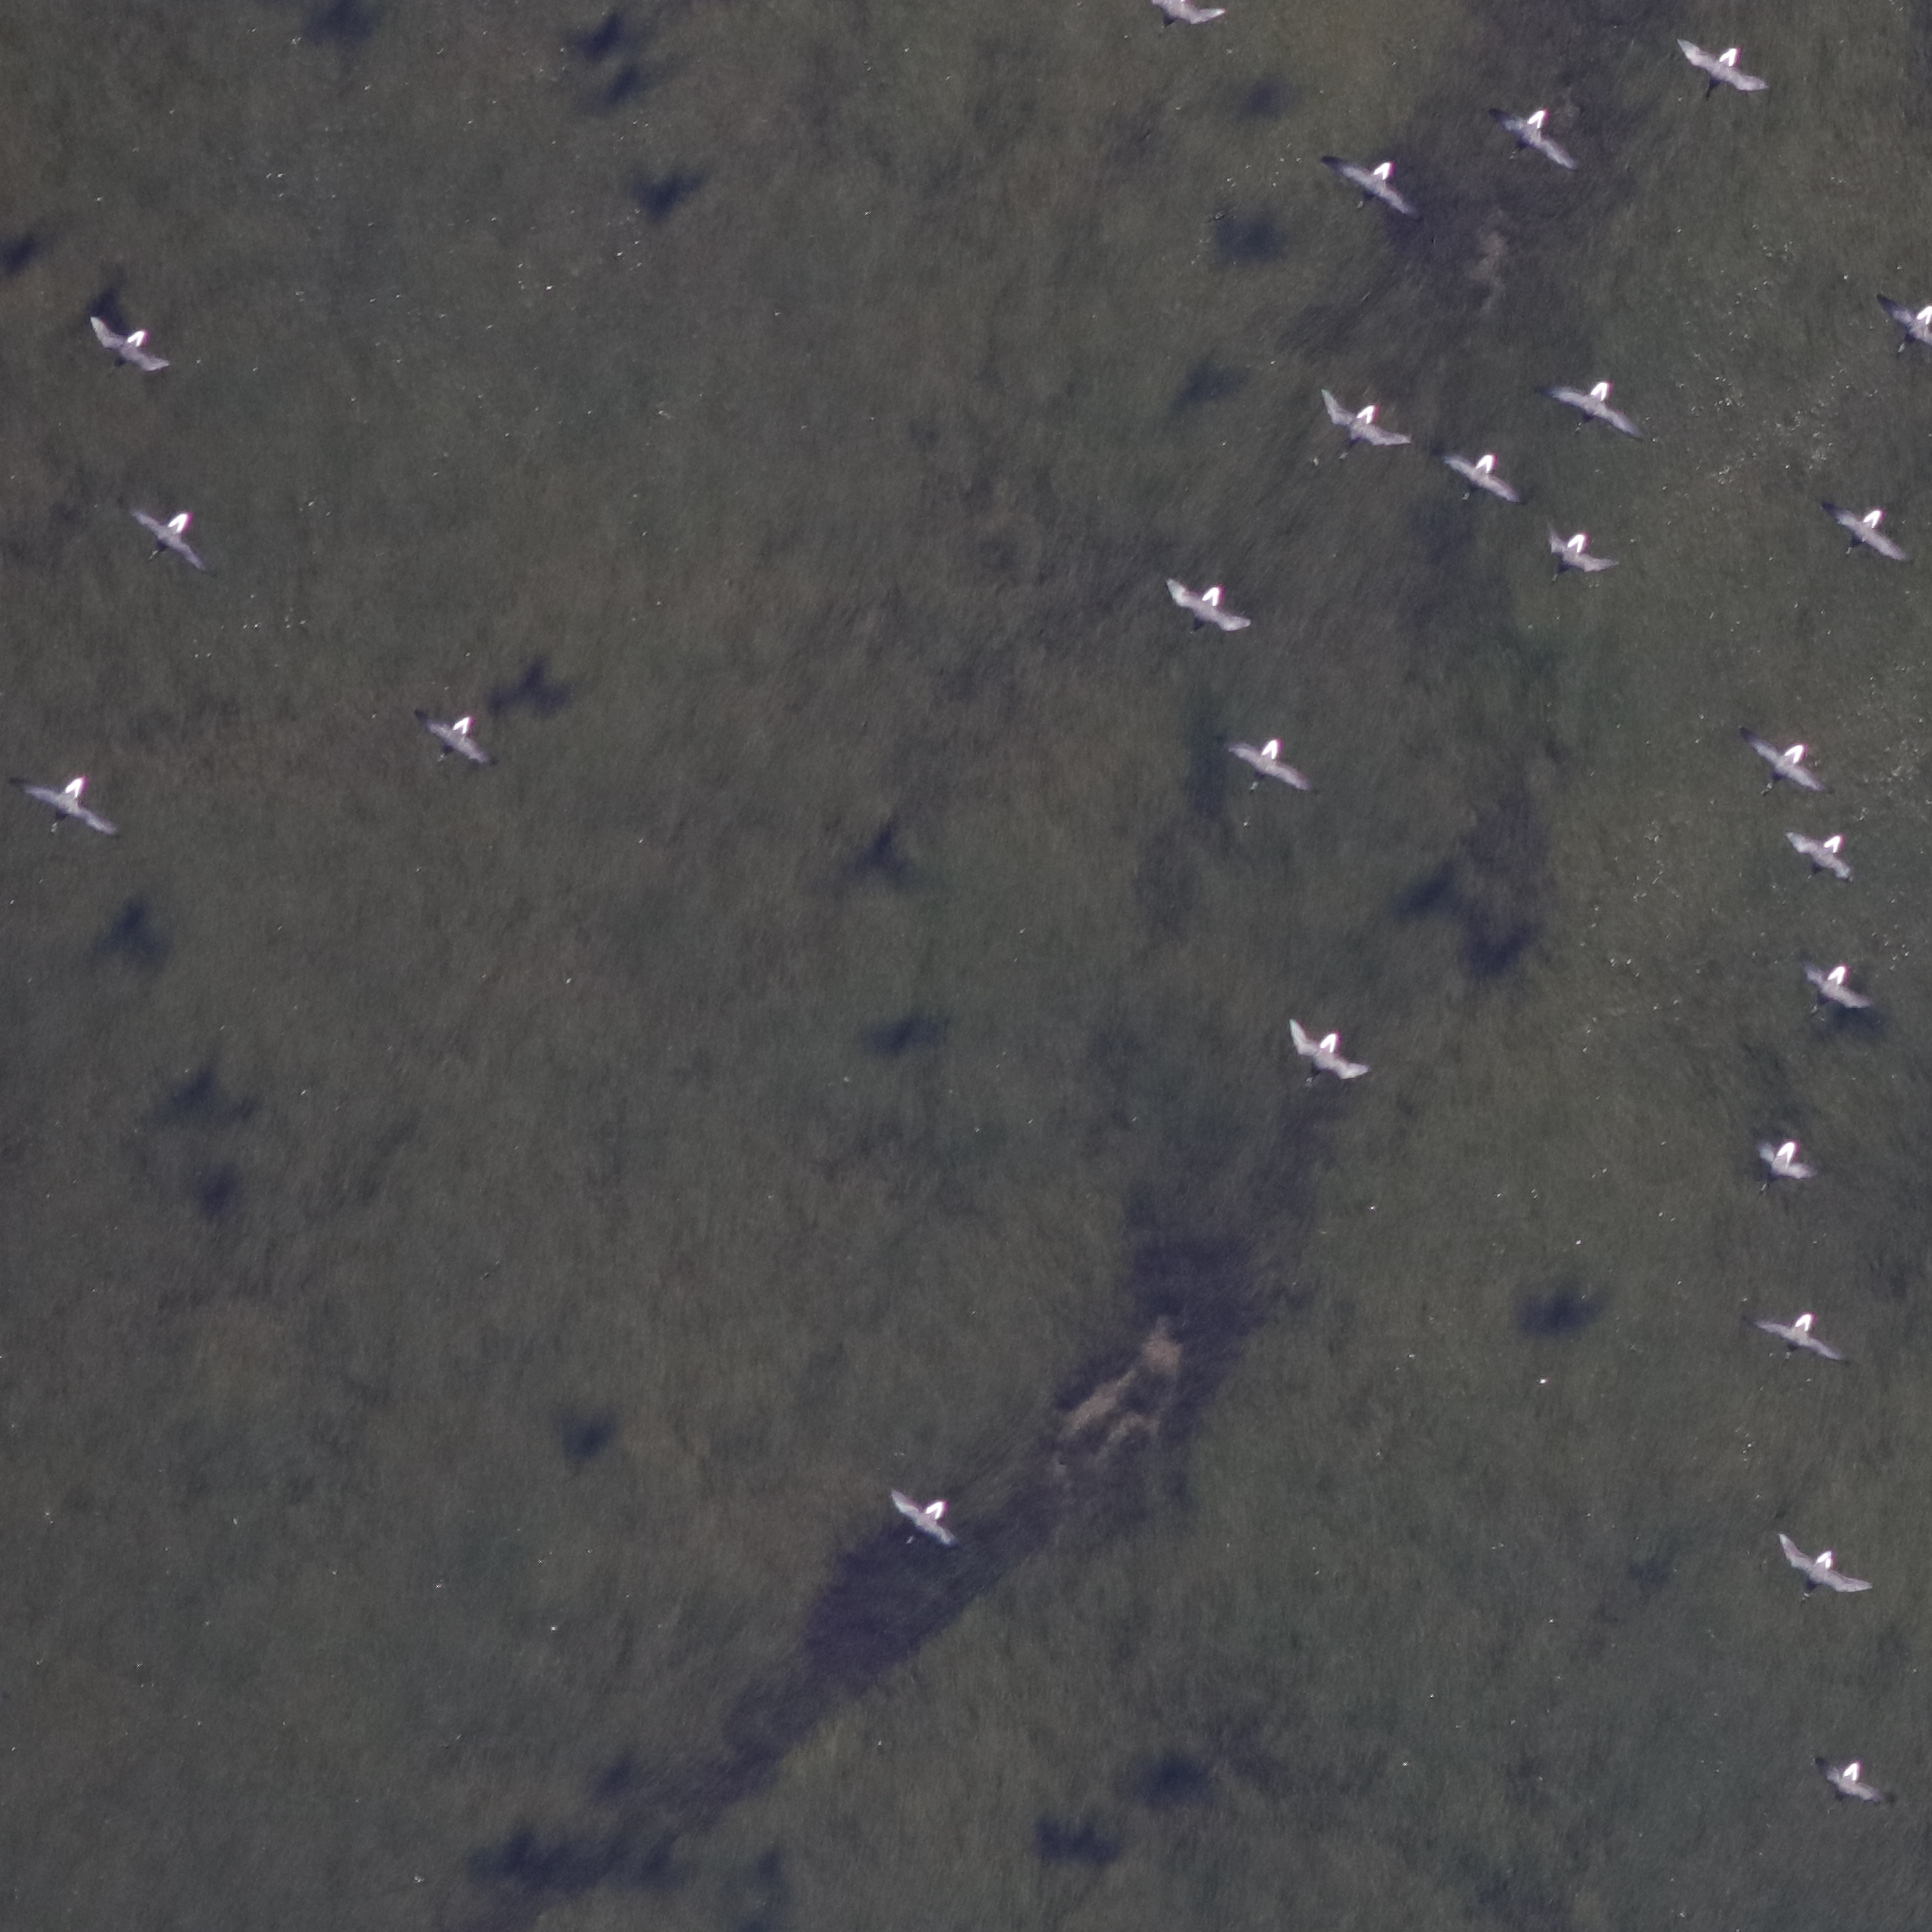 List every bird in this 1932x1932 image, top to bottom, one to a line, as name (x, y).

brant (1178, 21)
brant (1710, 80)
brant (1544, 140)
brant (1394, 177)
brant (1910, 327)
brant (136, 352)
brant (1602, 398)
brant (1370, 444)
brant (1485, 478)
brant (168, 537)
brant (1867, 545)
brant (1586, 554)
brant (1211, 618)
brant (1266, 749)
brant (1781, 753)
brant (453, 757)
brant (64, 801)
brant (1820, 842)
brant (1854, 985)
brant (1315, 1050)
brant (1785, 1164)
brant (1798, 1342)
brant (940, 1512)
brant (1826, 1586)
brant (1849, 1785)